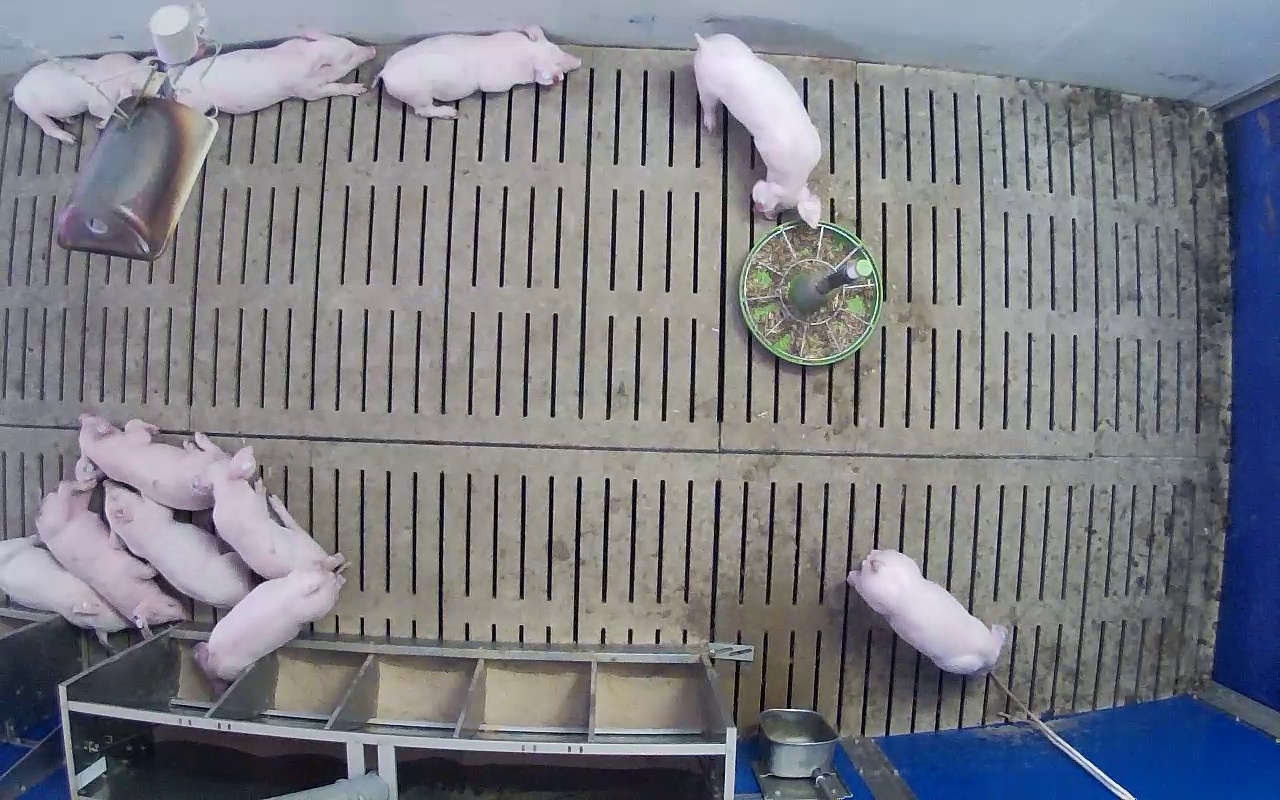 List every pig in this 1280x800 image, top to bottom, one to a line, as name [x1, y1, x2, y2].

pig [170, 27, 379, 115]
pig [373, 27, 584, 119]
pig [694, 31, 823, 231]
pig [10, 51, 167, 144]
pig [73, 411, 236, 511]
pig [191, 445, 329, 578]
pig [35, 468, 184, 639]
pig [103, 478, 254, 607]
pig [0, 537, 132, 646]
pig [845, 546, 1008, 677]
pig [192, 551, 352, 703]